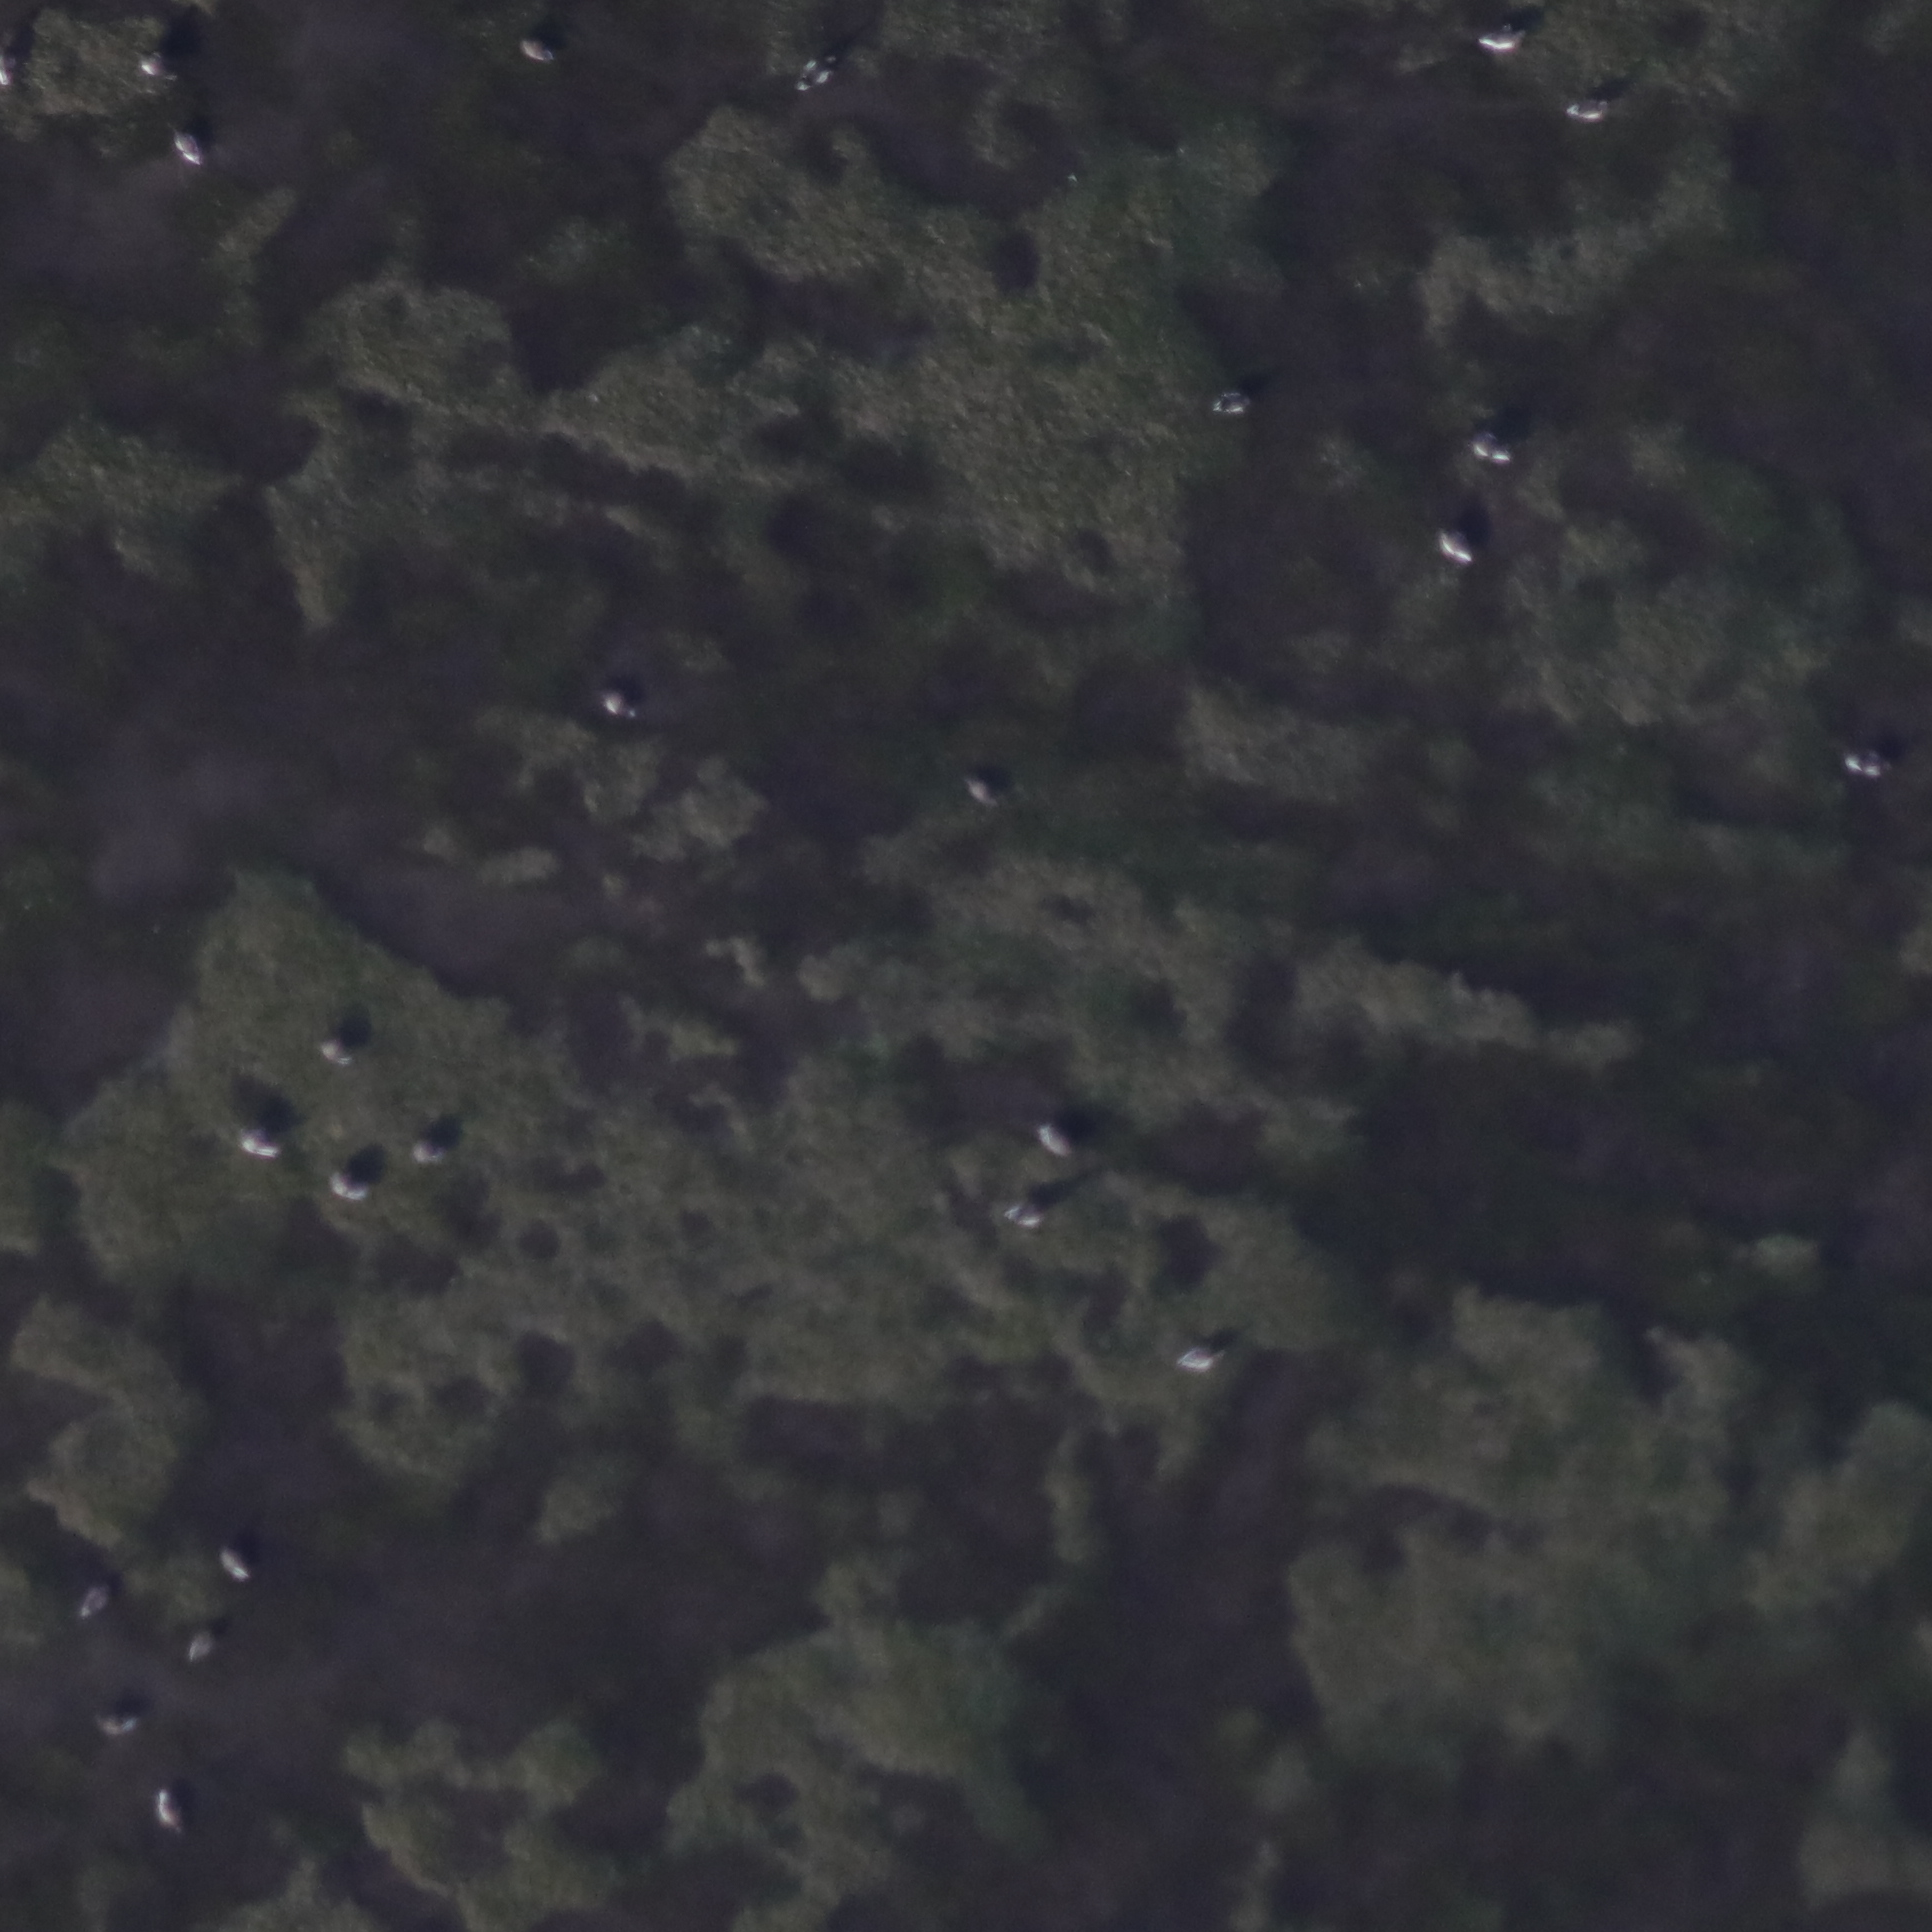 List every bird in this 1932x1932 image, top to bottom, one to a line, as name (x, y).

brant (1506, 41)
brant (542, 49)
brant (149, 59)
brant (5, 69)
brant (818, 74)
brant (1586, 114)
brant (191, 145)
brant (1235, 403)
brant (1489, 444)
brant (1457, 544)
brant (623, 704)
brant (1862, 769)
brant (977, 783)
brant (339, 1057)
brant (1052, 1139)
brant (261, 1141)
brant (428, 1150)
brant (357, 1184)
brant (1029, 1214)
brant (1198, 1360)
brant (232, 1571)
brant (98, 1603)
brant (210, 1645)
brant (123, 1719)
brant (165, 1808)